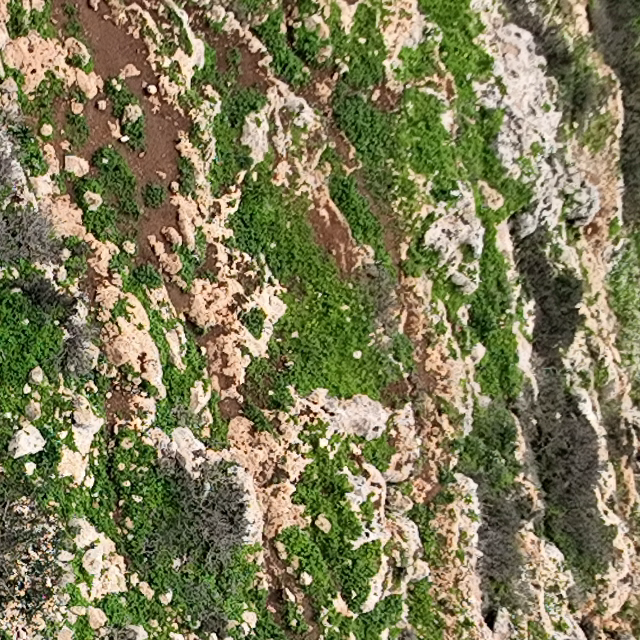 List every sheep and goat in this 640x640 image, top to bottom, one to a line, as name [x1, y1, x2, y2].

None